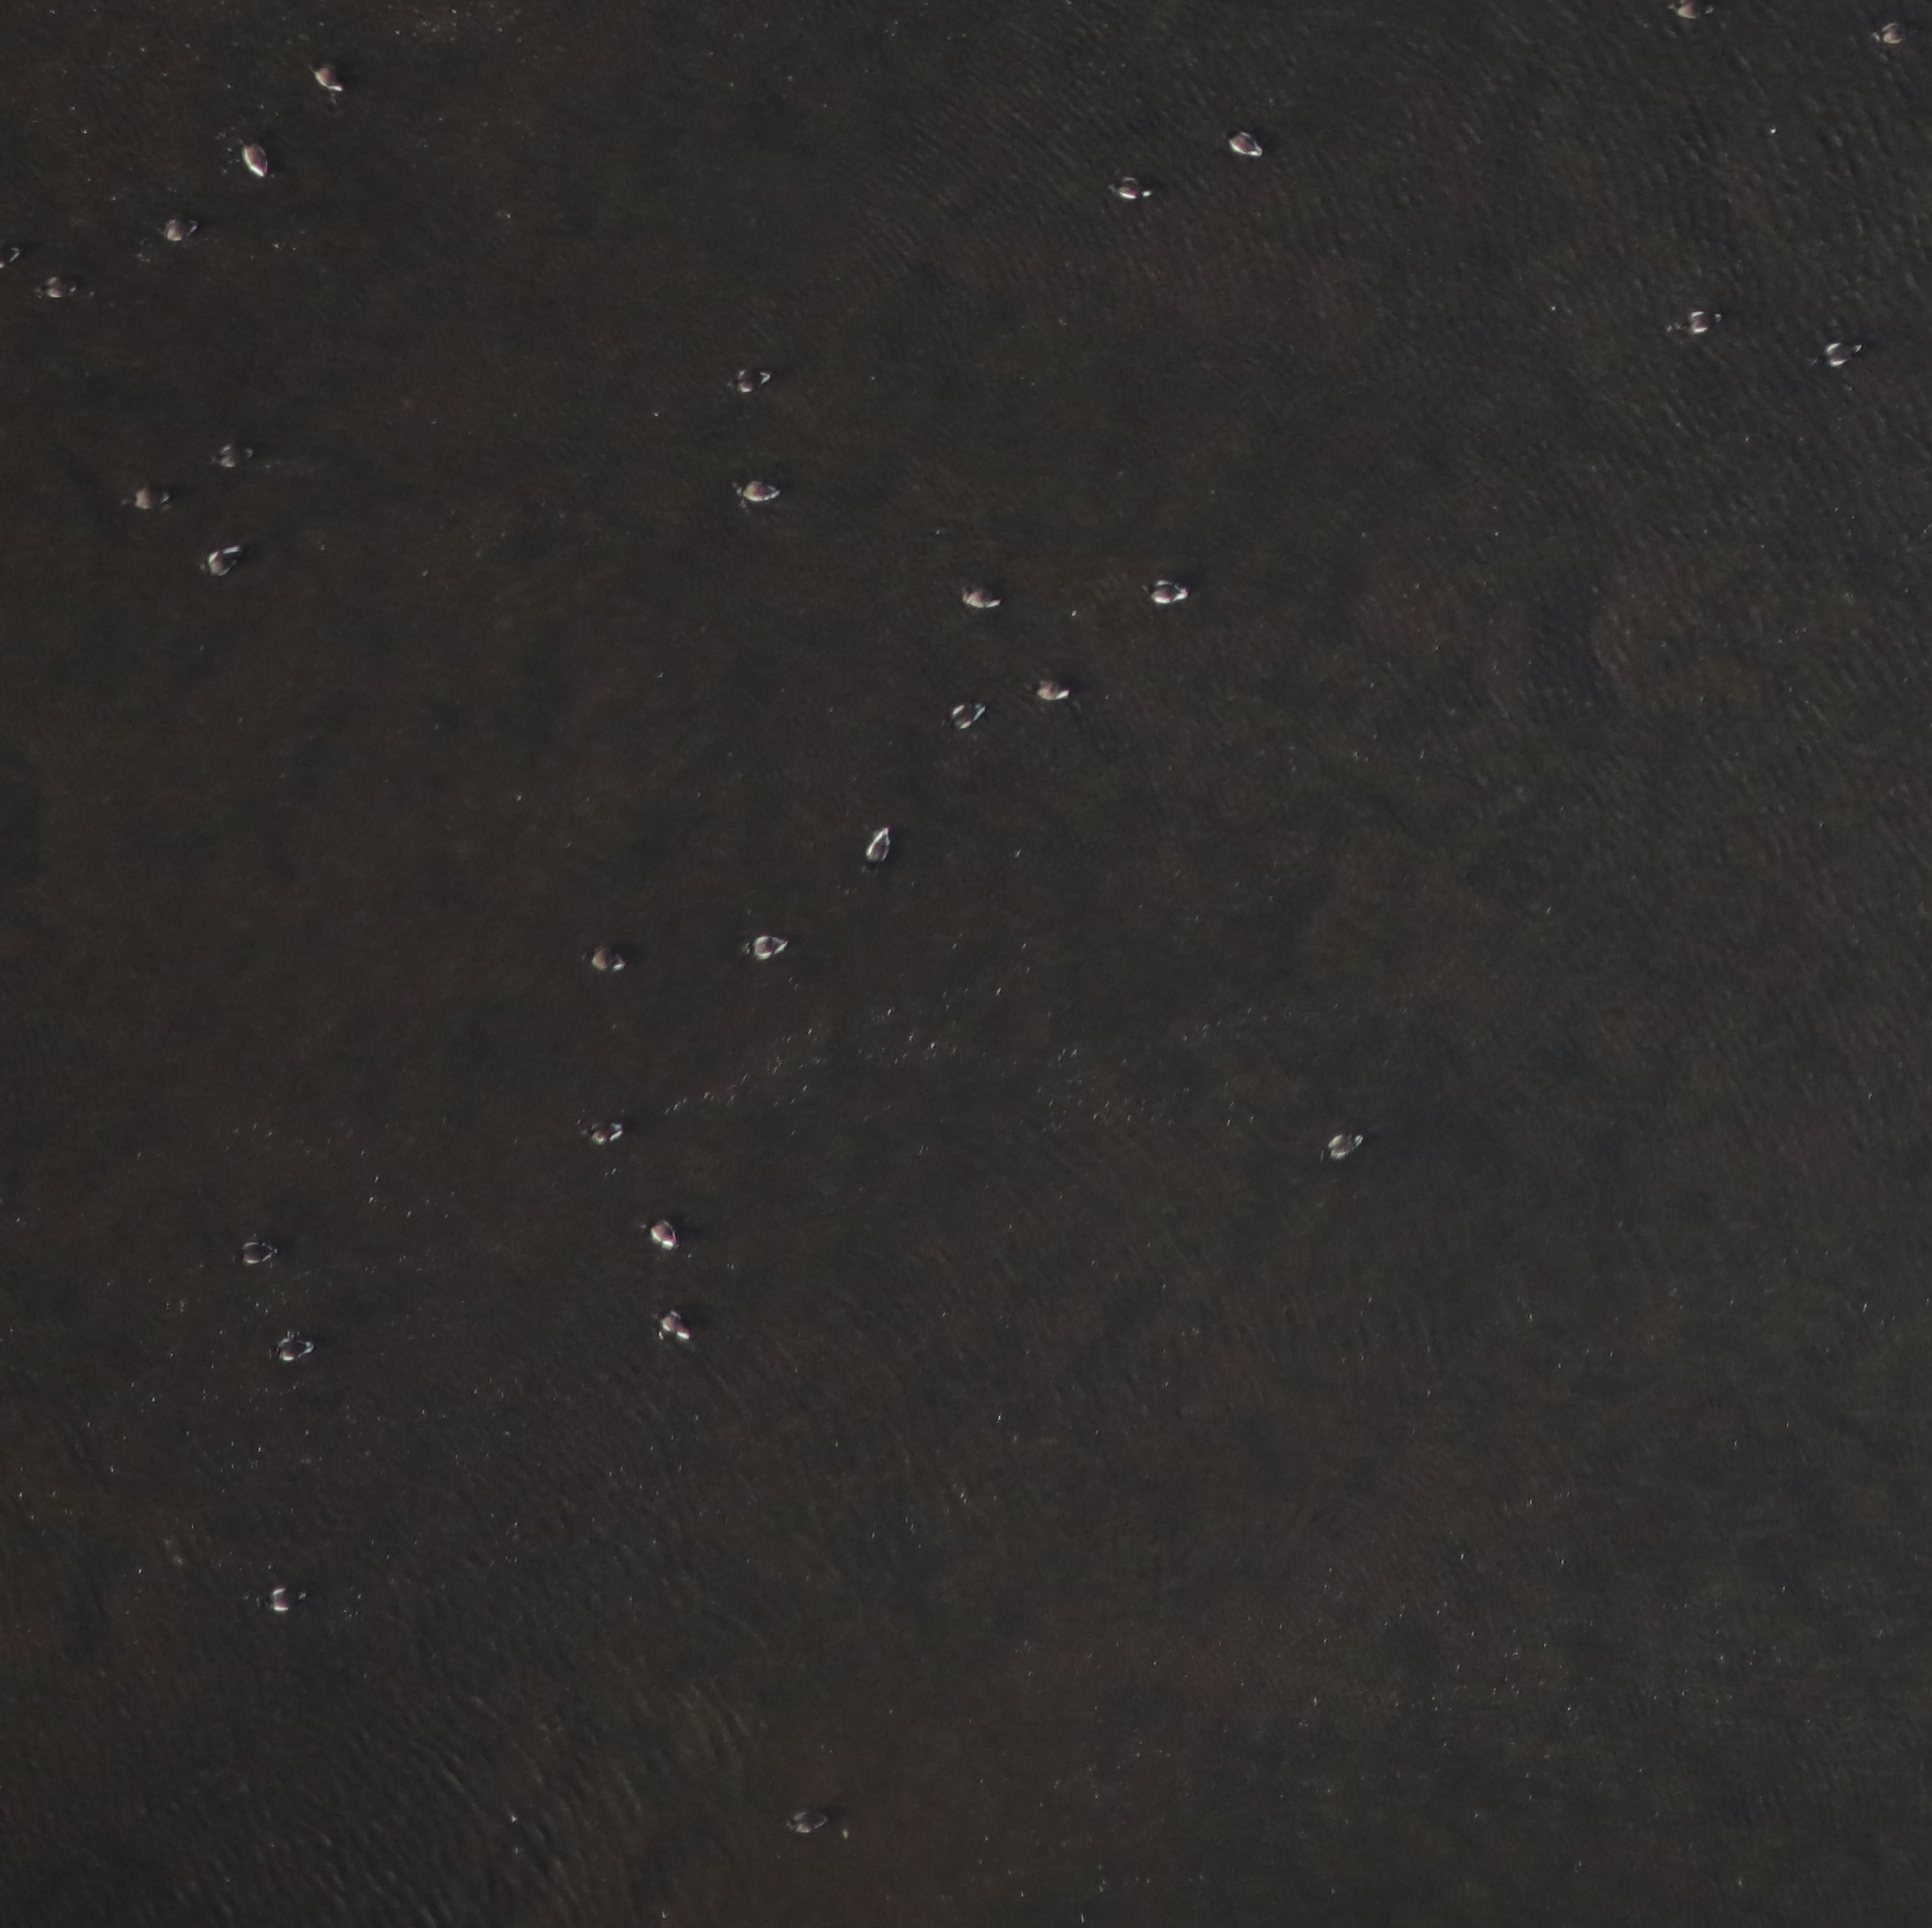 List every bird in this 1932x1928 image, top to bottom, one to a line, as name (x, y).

brant (1690, 10)
brant (1894, 34)
brant (326, 80)
brant (1244, 144)
brant (254, 157)
brant (1130, 190)
brant (179, 229)
brant (54, 283)
brant (1698, 323)
brant (1838, 354)
brant (750, 381)
brant (227, 454)
brant (758, 490)
brant (150, 497)
brant (226, 561)
brant (1166, 593)
brant (980, 597)
brant (1049, 691)
brant (966, 716)
brant (879, 851)
brant (765, 942)
brant (607, 960)
brant (604, 1133)
brant (1345, 1145)
brant (663, 1231)
brant (254, 1254)
brant (673, 1324)
brant (291, 1349)
brant (281, 1599)
brant (810, 1822)